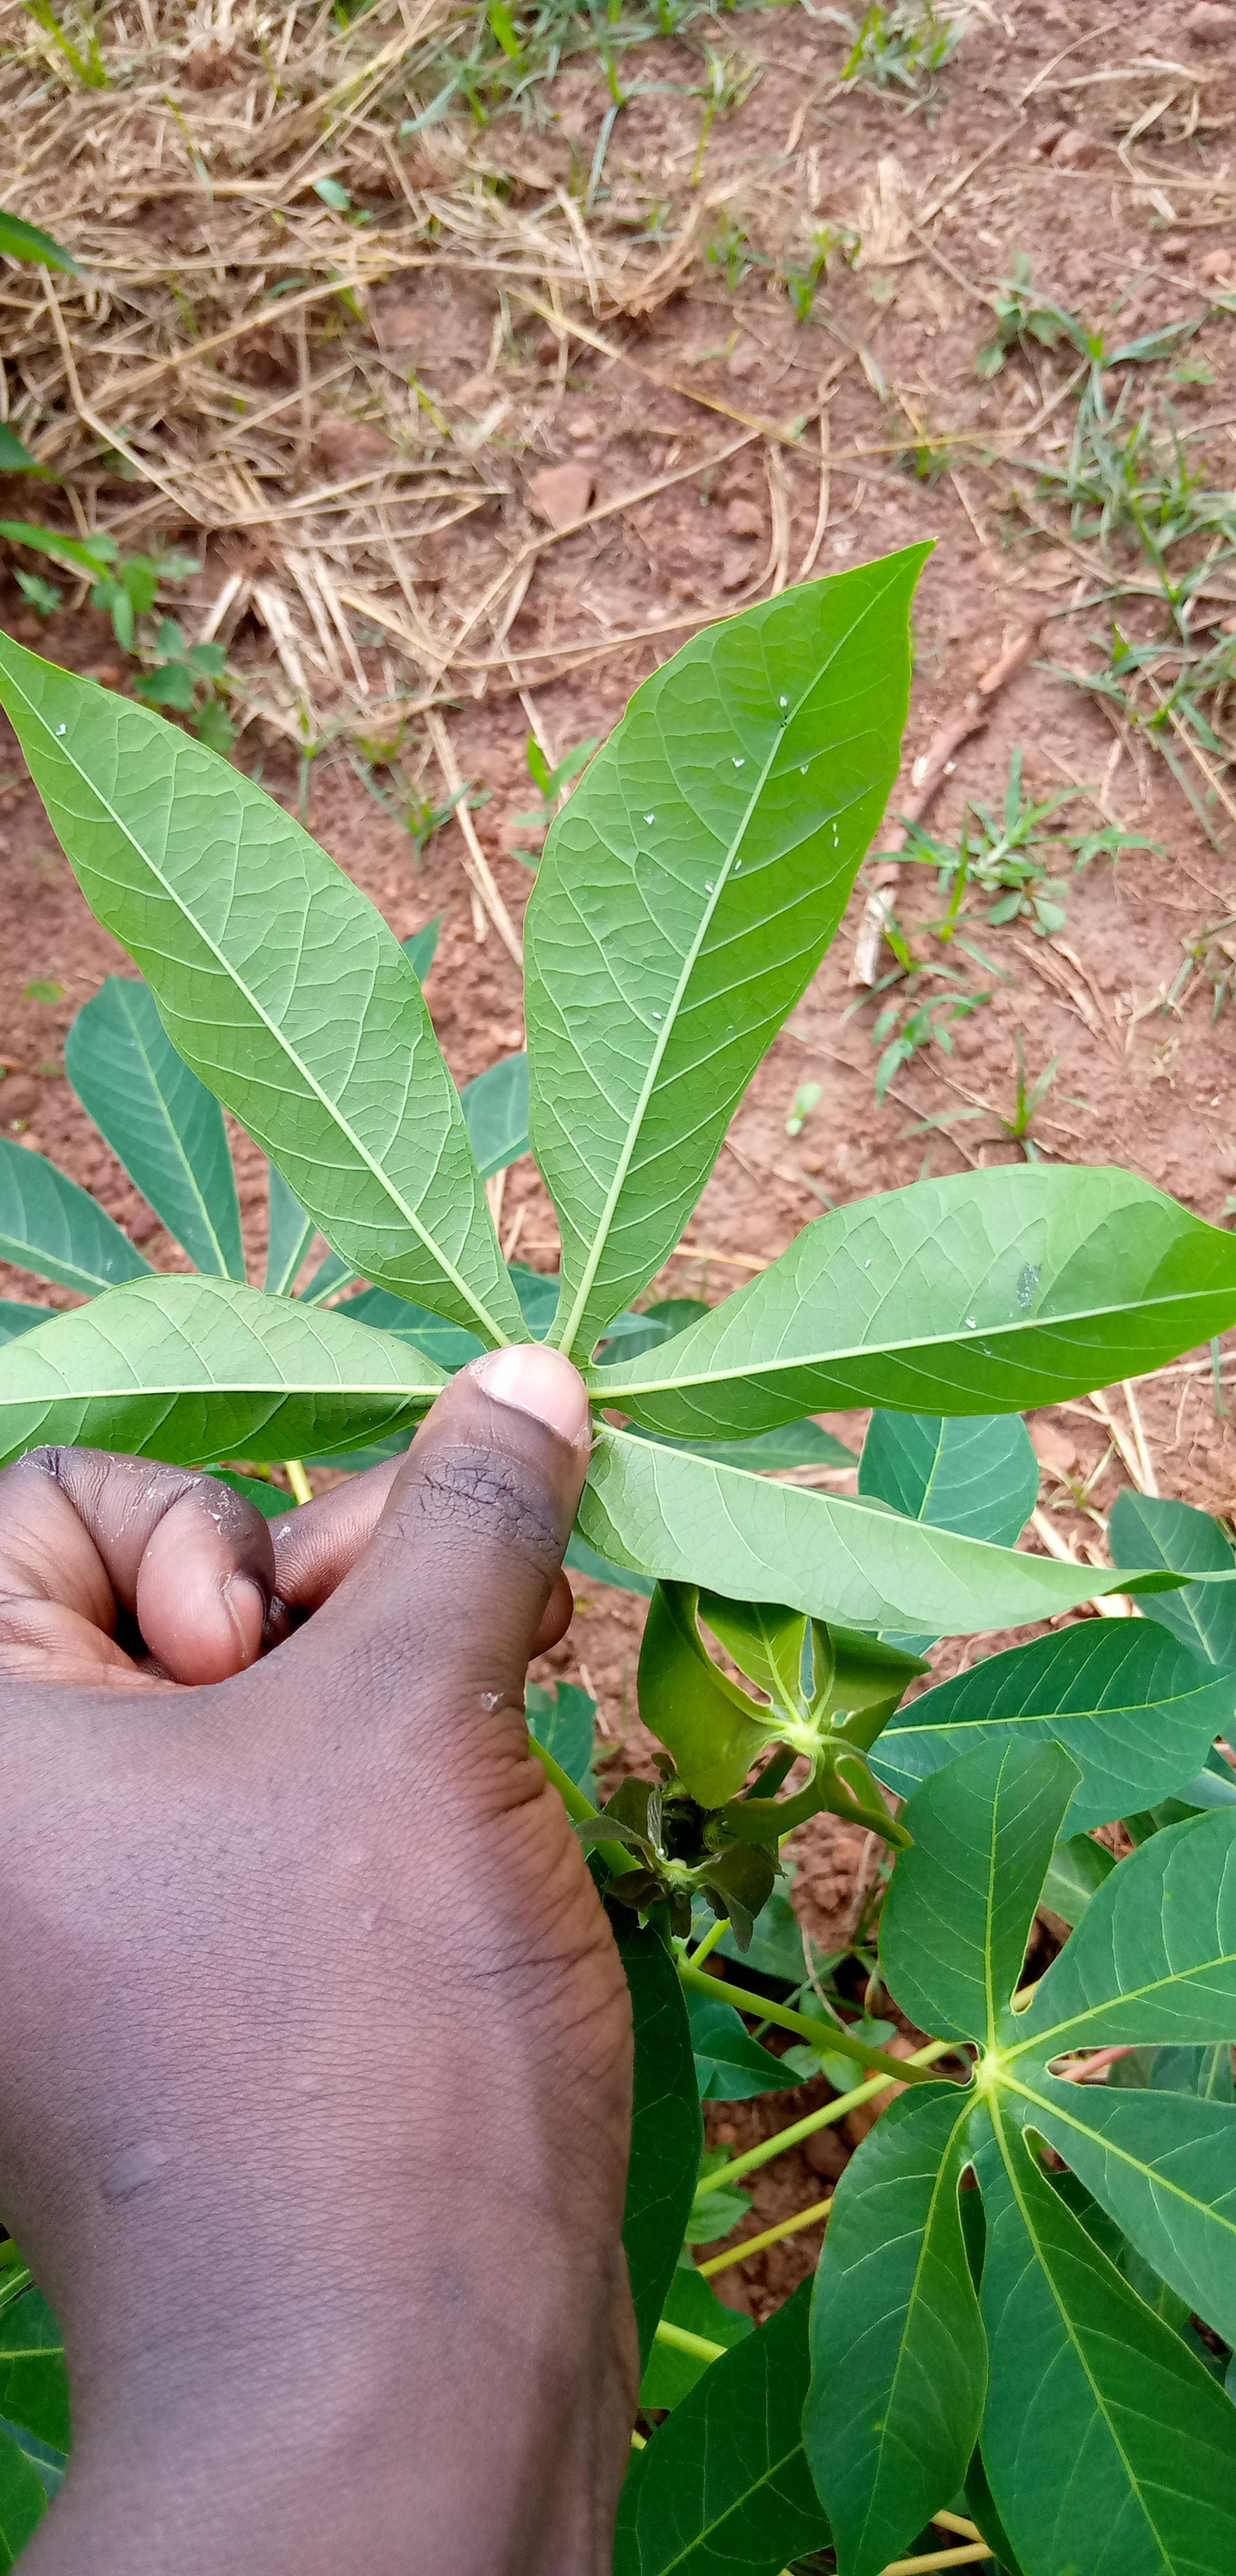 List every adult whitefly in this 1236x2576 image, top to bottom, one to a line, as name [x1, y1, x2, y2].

whitefly [776, 696, 790, 711]
whitefly [50, 719, 79, 743]
whitefly [729, 755, 751, 769]
whitefly [800, 762, 810, 780]
whitefly [642, 813, 656, 826]
whitefly [831, 820, 839, 833]
whitefly [832, 836, 840, 845]
whitefly [735, 860, 742, 873]
whitefly [703, 882, 715, 894]
whitefly [651, 1010, 663, 1022]
whitefly [725, 1024, 734, 1031]
whitefly [864, 1257, 872, 1269]
whitefly [964, 1318, 978, 1331]